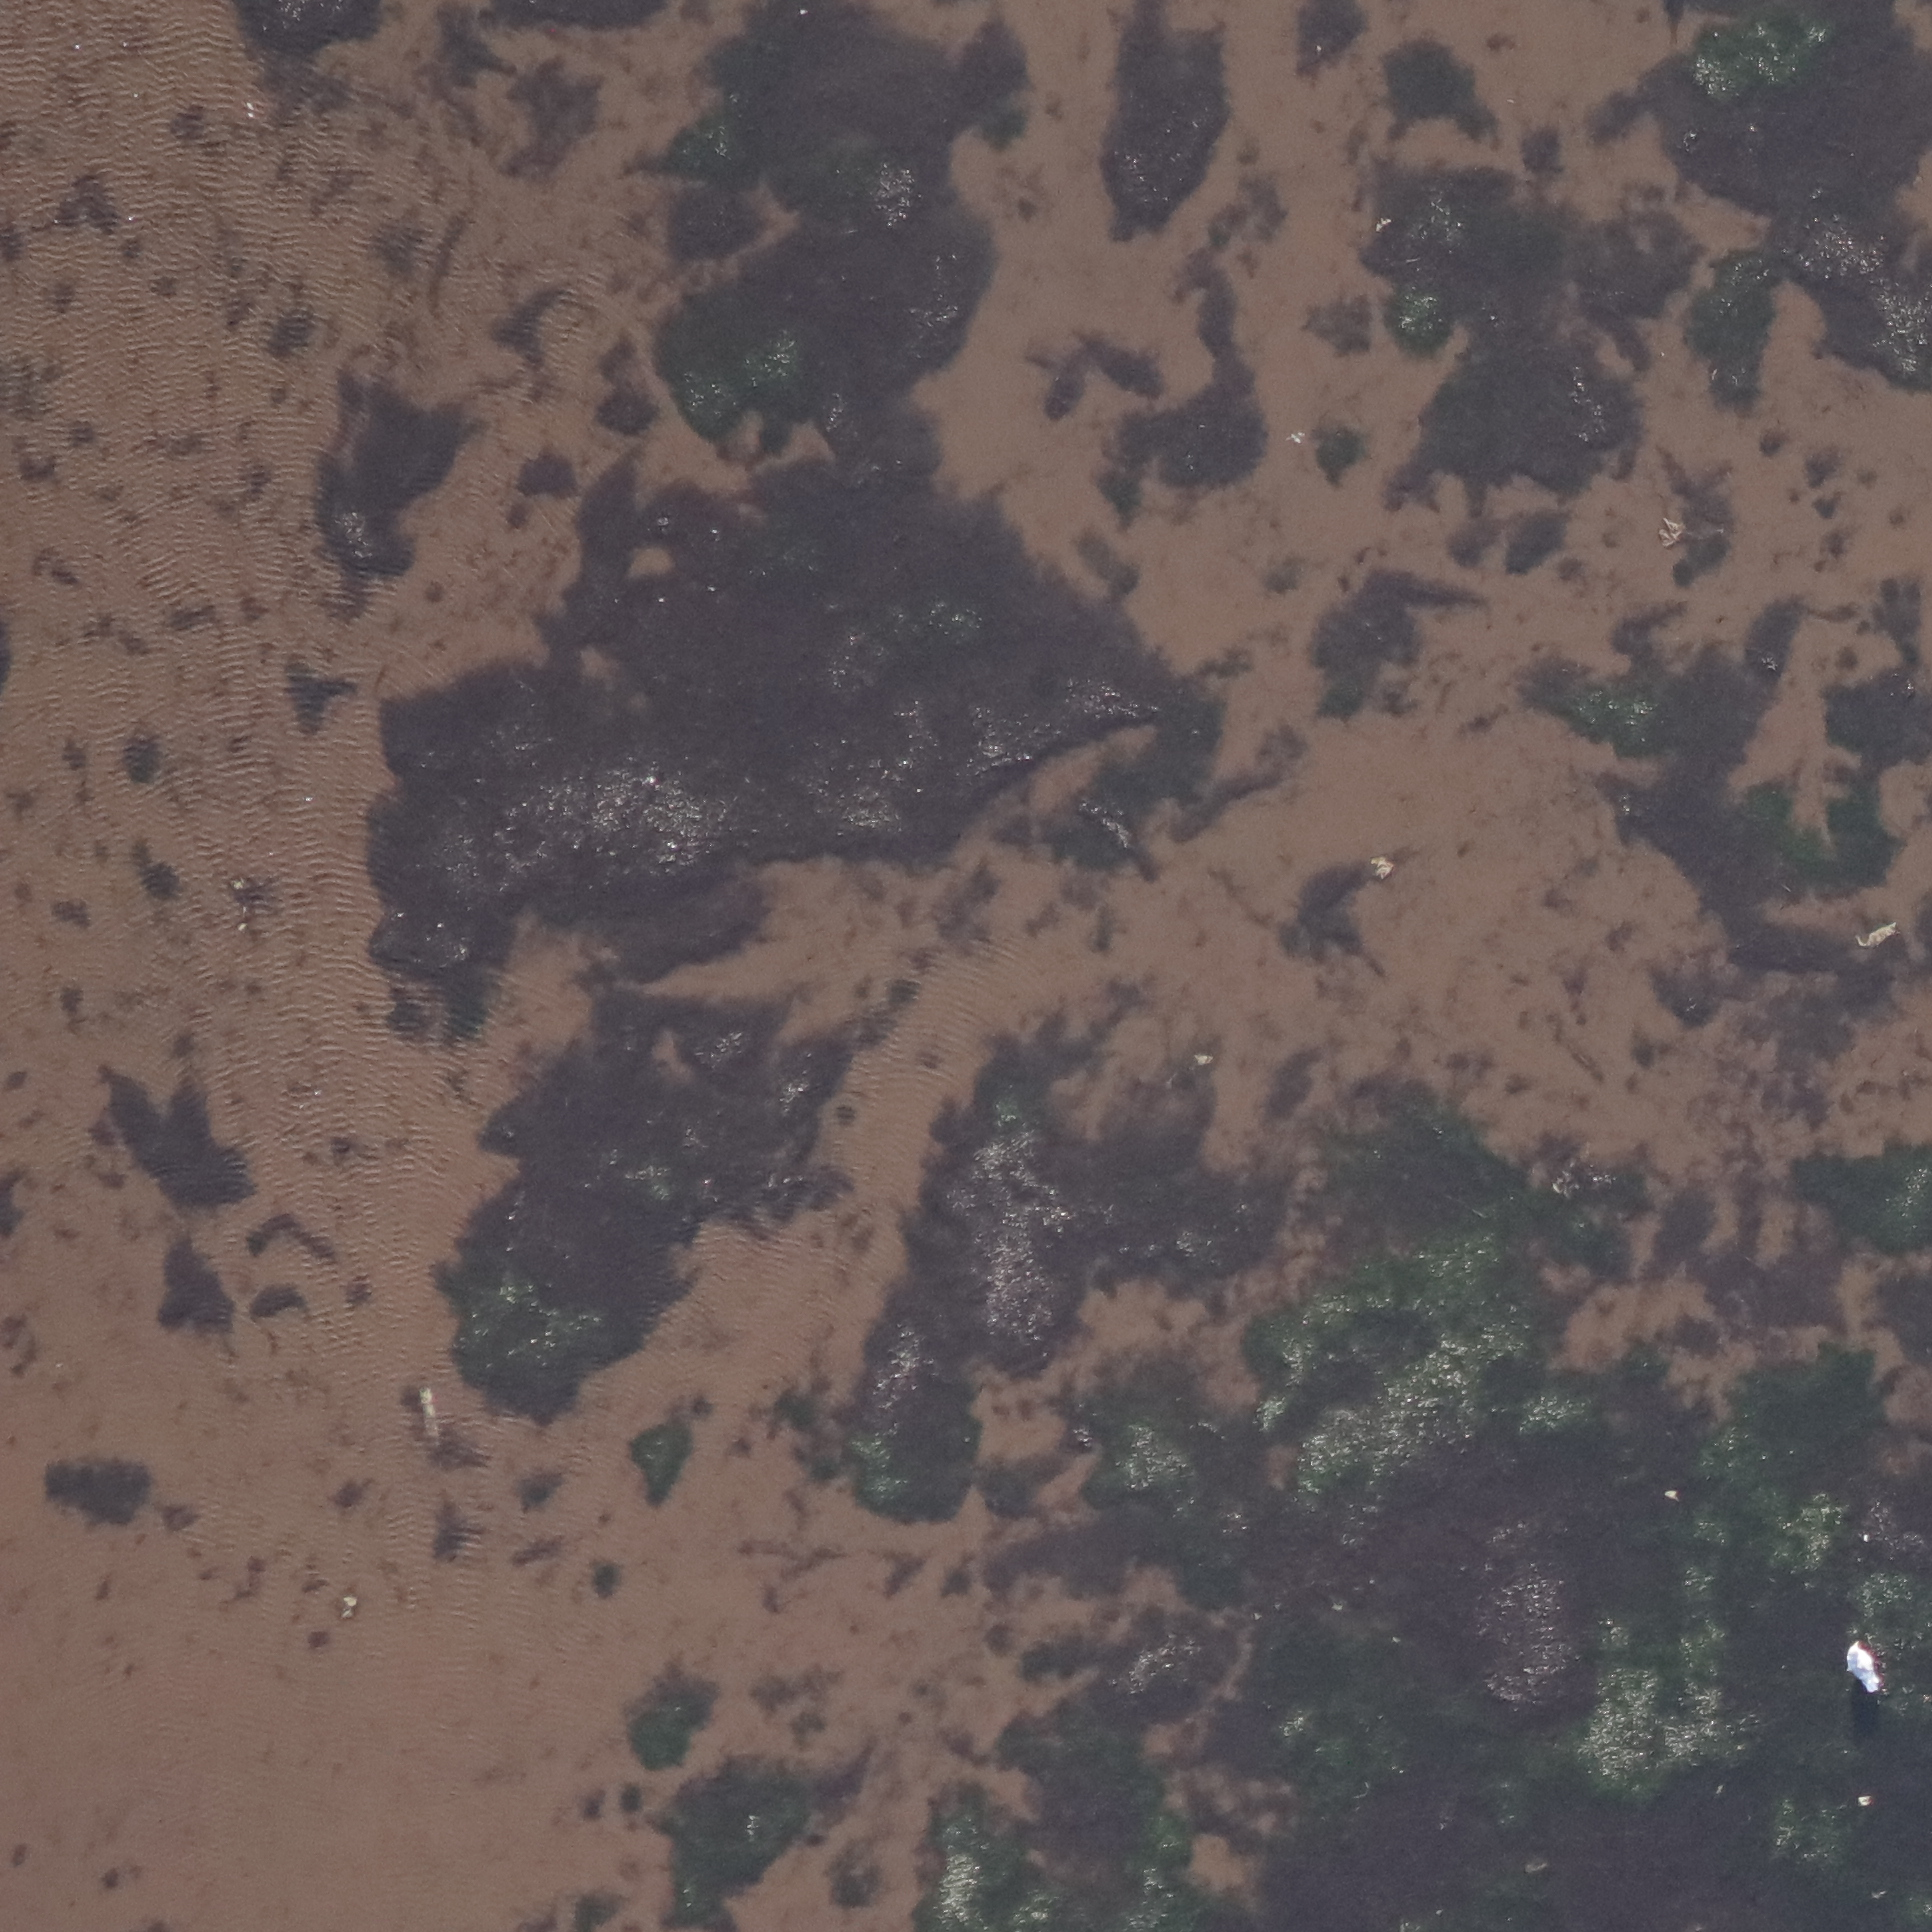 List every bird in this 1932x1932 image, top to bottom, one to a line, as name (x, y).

gull (1861, 1667)